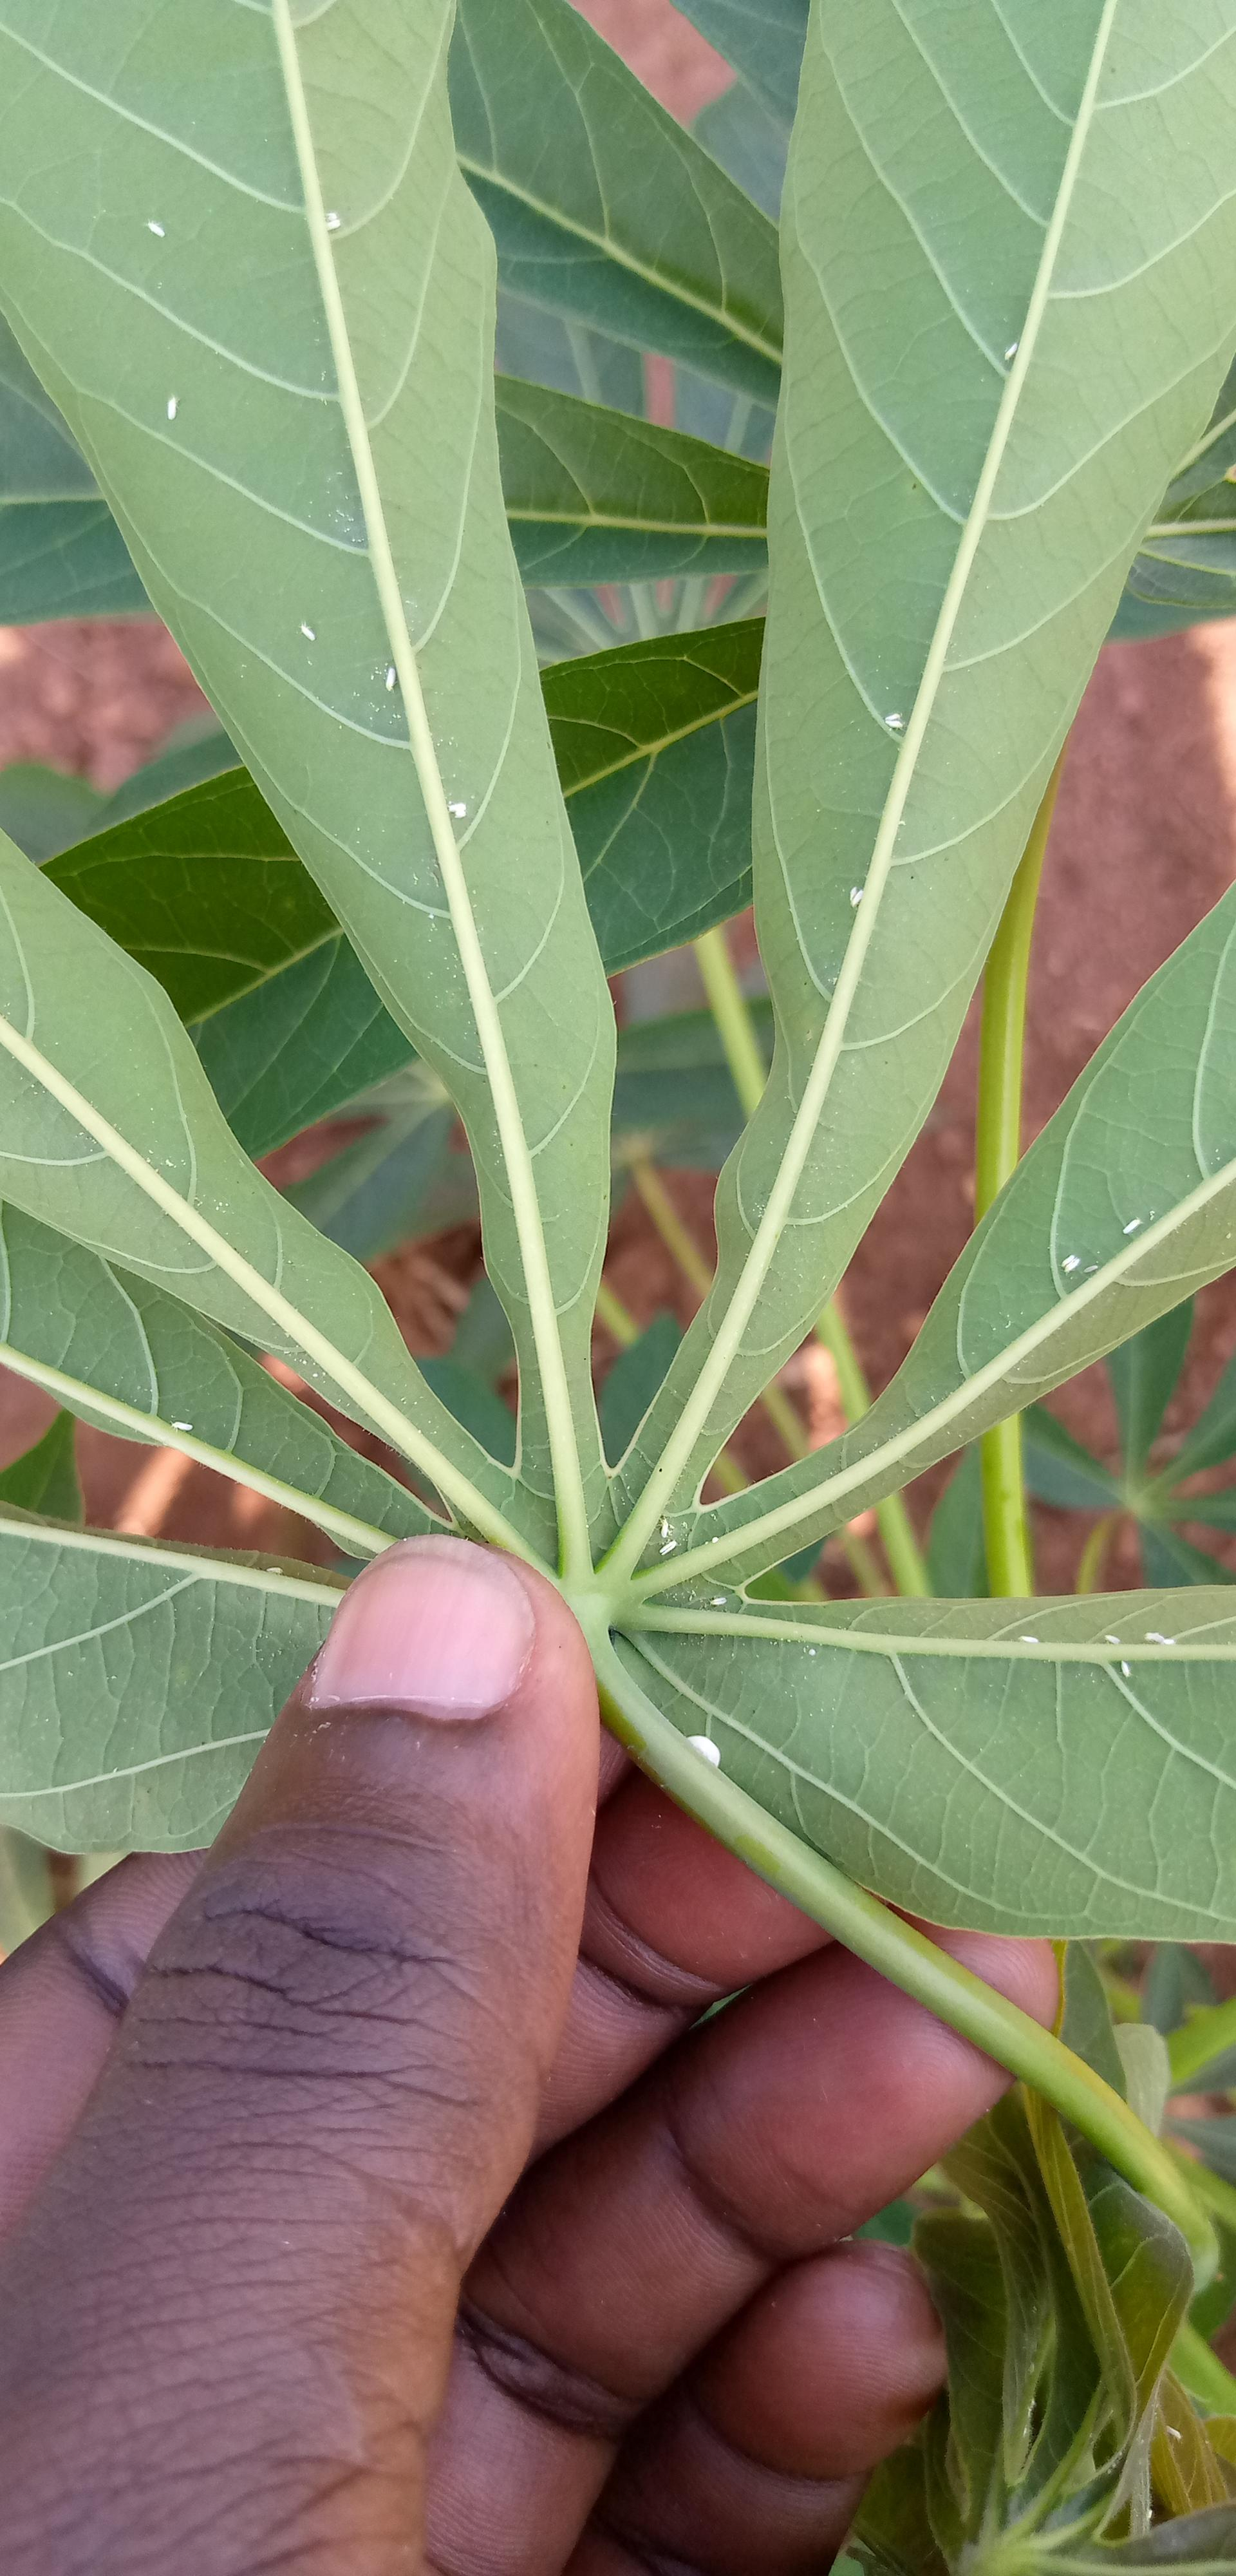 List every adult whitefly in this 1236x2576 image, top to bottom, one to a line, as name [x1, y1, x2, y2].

whitefly [326, 211, 339, 222]
whitefly [145, 218, 169, 241]
whitefly [327, 219, 342, 232]
whitefly [1003, 341, 1019, 363]
whitefly [165, 394, 182, 422]
whitefly [298, 622, 319, 644]
whitefly [384, 666, 398, 693]
whitefly [884, 711, 903, 721]
whitefly [885, 720, 904, 730]
whitefly [447, 802, 467, 811]
whitefly [453, 811, 469, 820]
whitefly [848, 885, 859, 902]
whitefly [850, 889, 864, 910]
whitefly [1121, 1218, 1142, 1236]
whitefly [1060, 1254, 1076, 1269]
whitefly [1063, 1256, 1081, 1274]
whitefly [169, 1419, 196, 1434]
whitefly [659, 1516, 671, 1539]
whitefly [658, 1539, 678, 1557]
whitefly [265, 1566, 286, 1576]
whitefly [707, 1595, 729, 1608]
whitefly [1143, 1630, 1163, 1644]
whitefly [1103, 1631, 1121, 1645]
whitefly [1017, 1634, 1039, 1644]
whitefly [1163, 1637, 1177, 1646]
whitefly [1119, 1659, 1133, 1680]